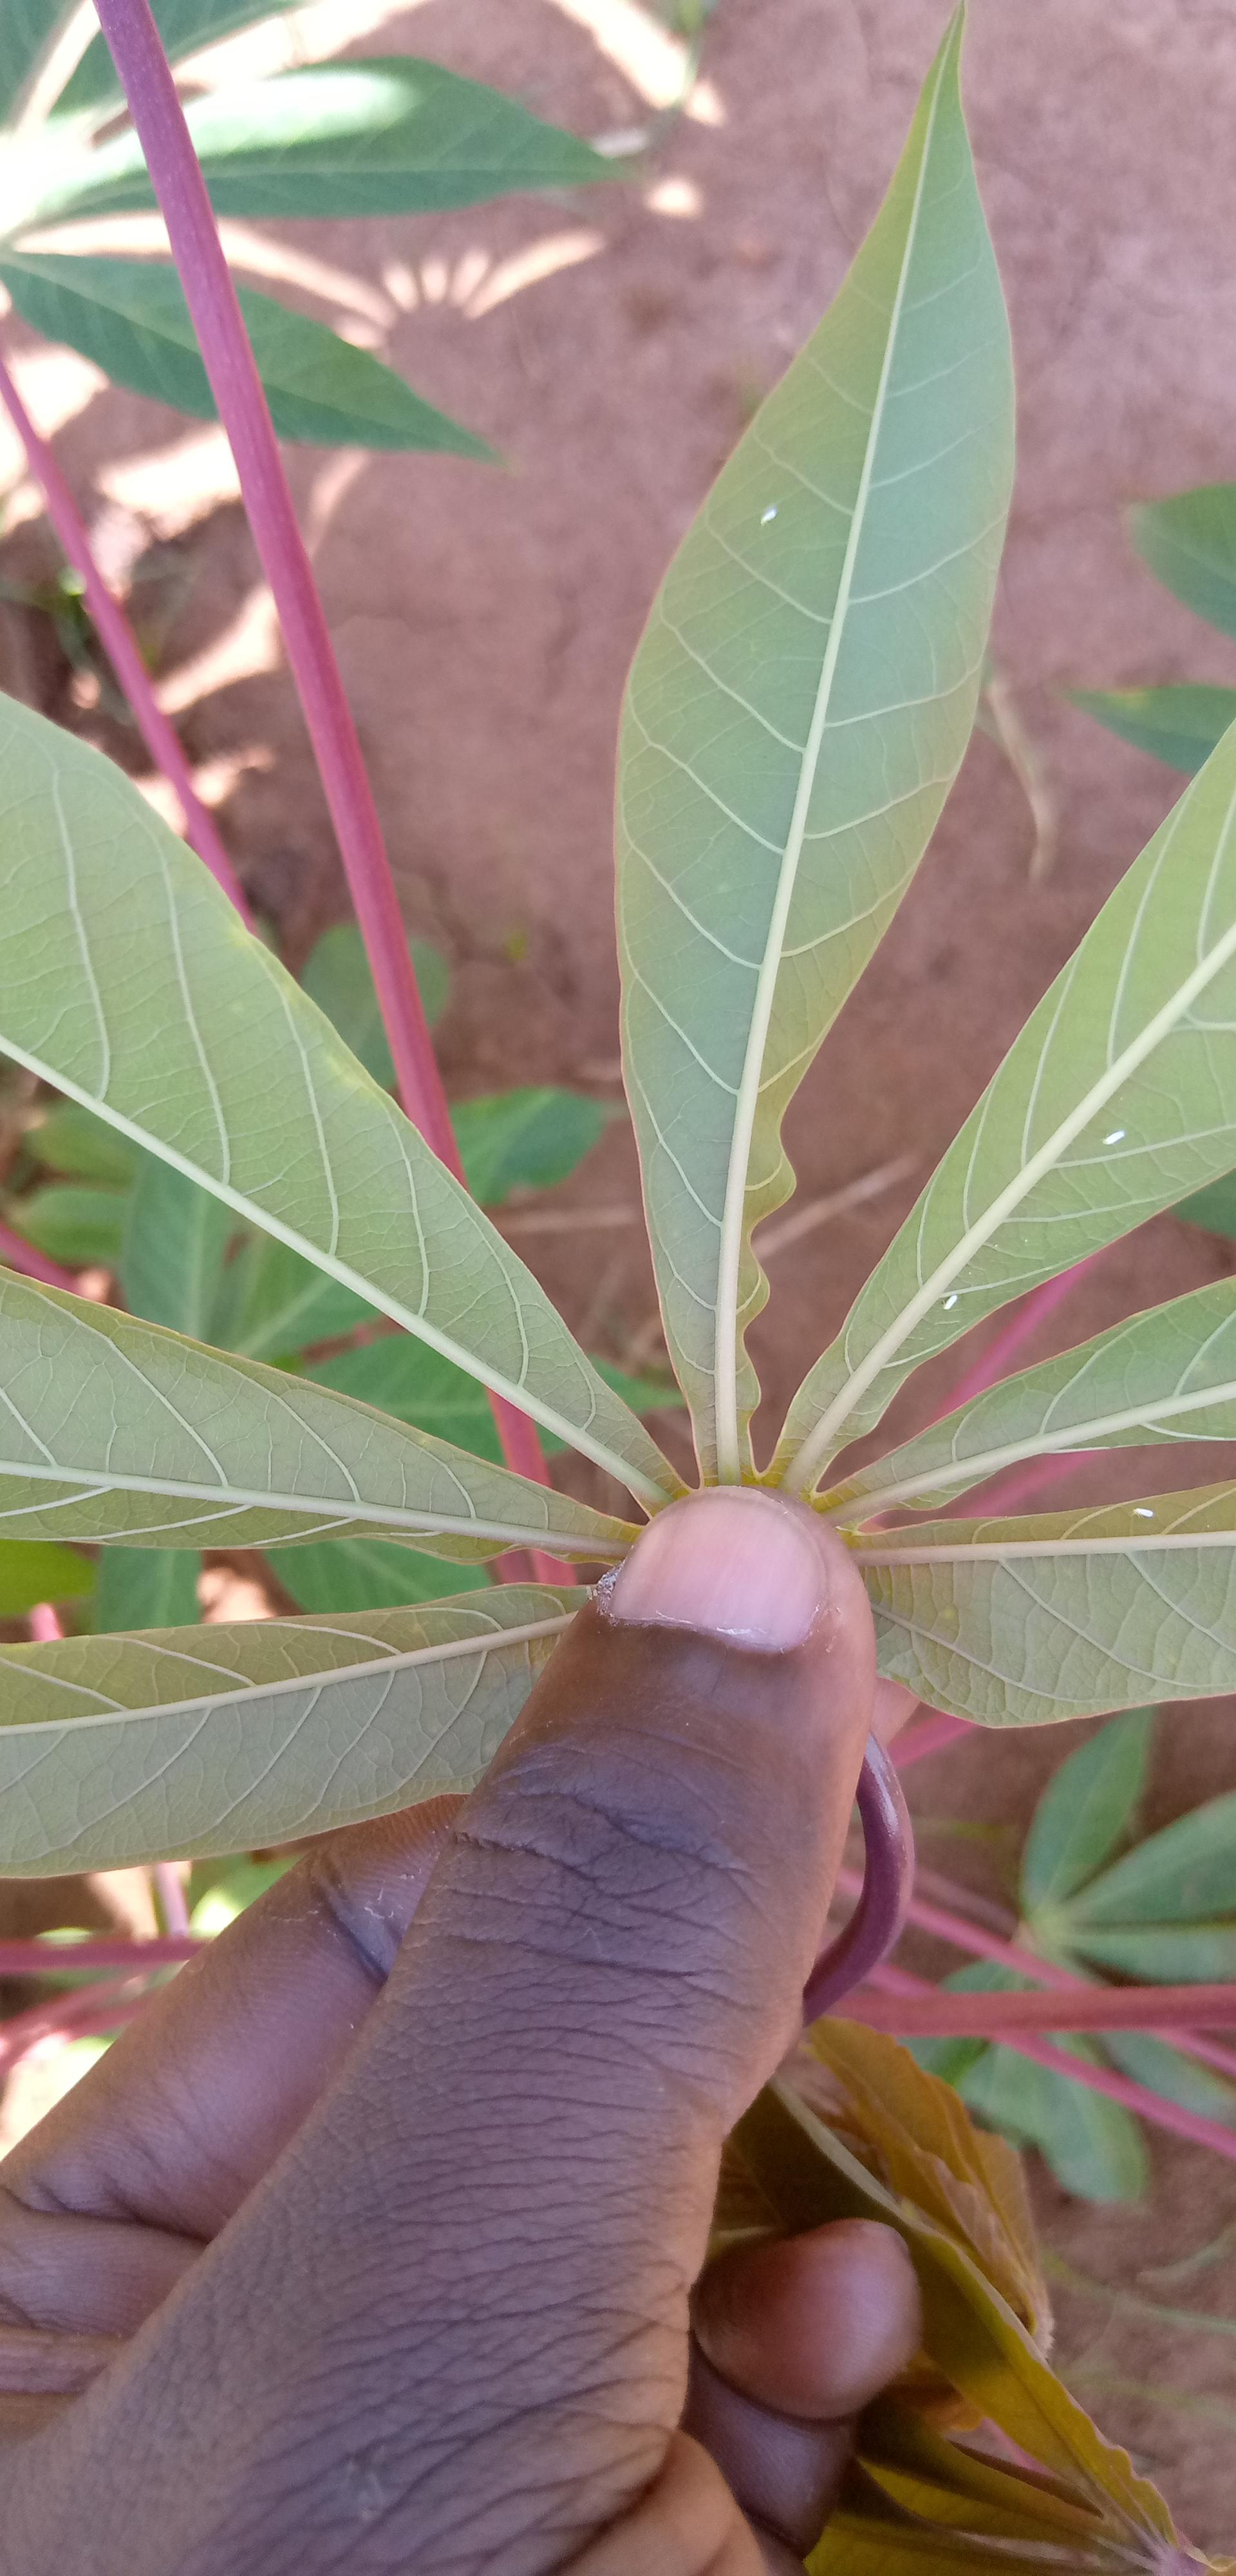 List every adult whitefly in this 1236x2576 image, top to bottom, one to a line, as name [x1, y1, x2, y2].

whitefly [756, 507, 779, 531]
whitefly [1100, 1128, 1128, 1150]
whitefly [941, 1293, 961, 1315]
whitefly [1130, 1504, 1156, 1521]